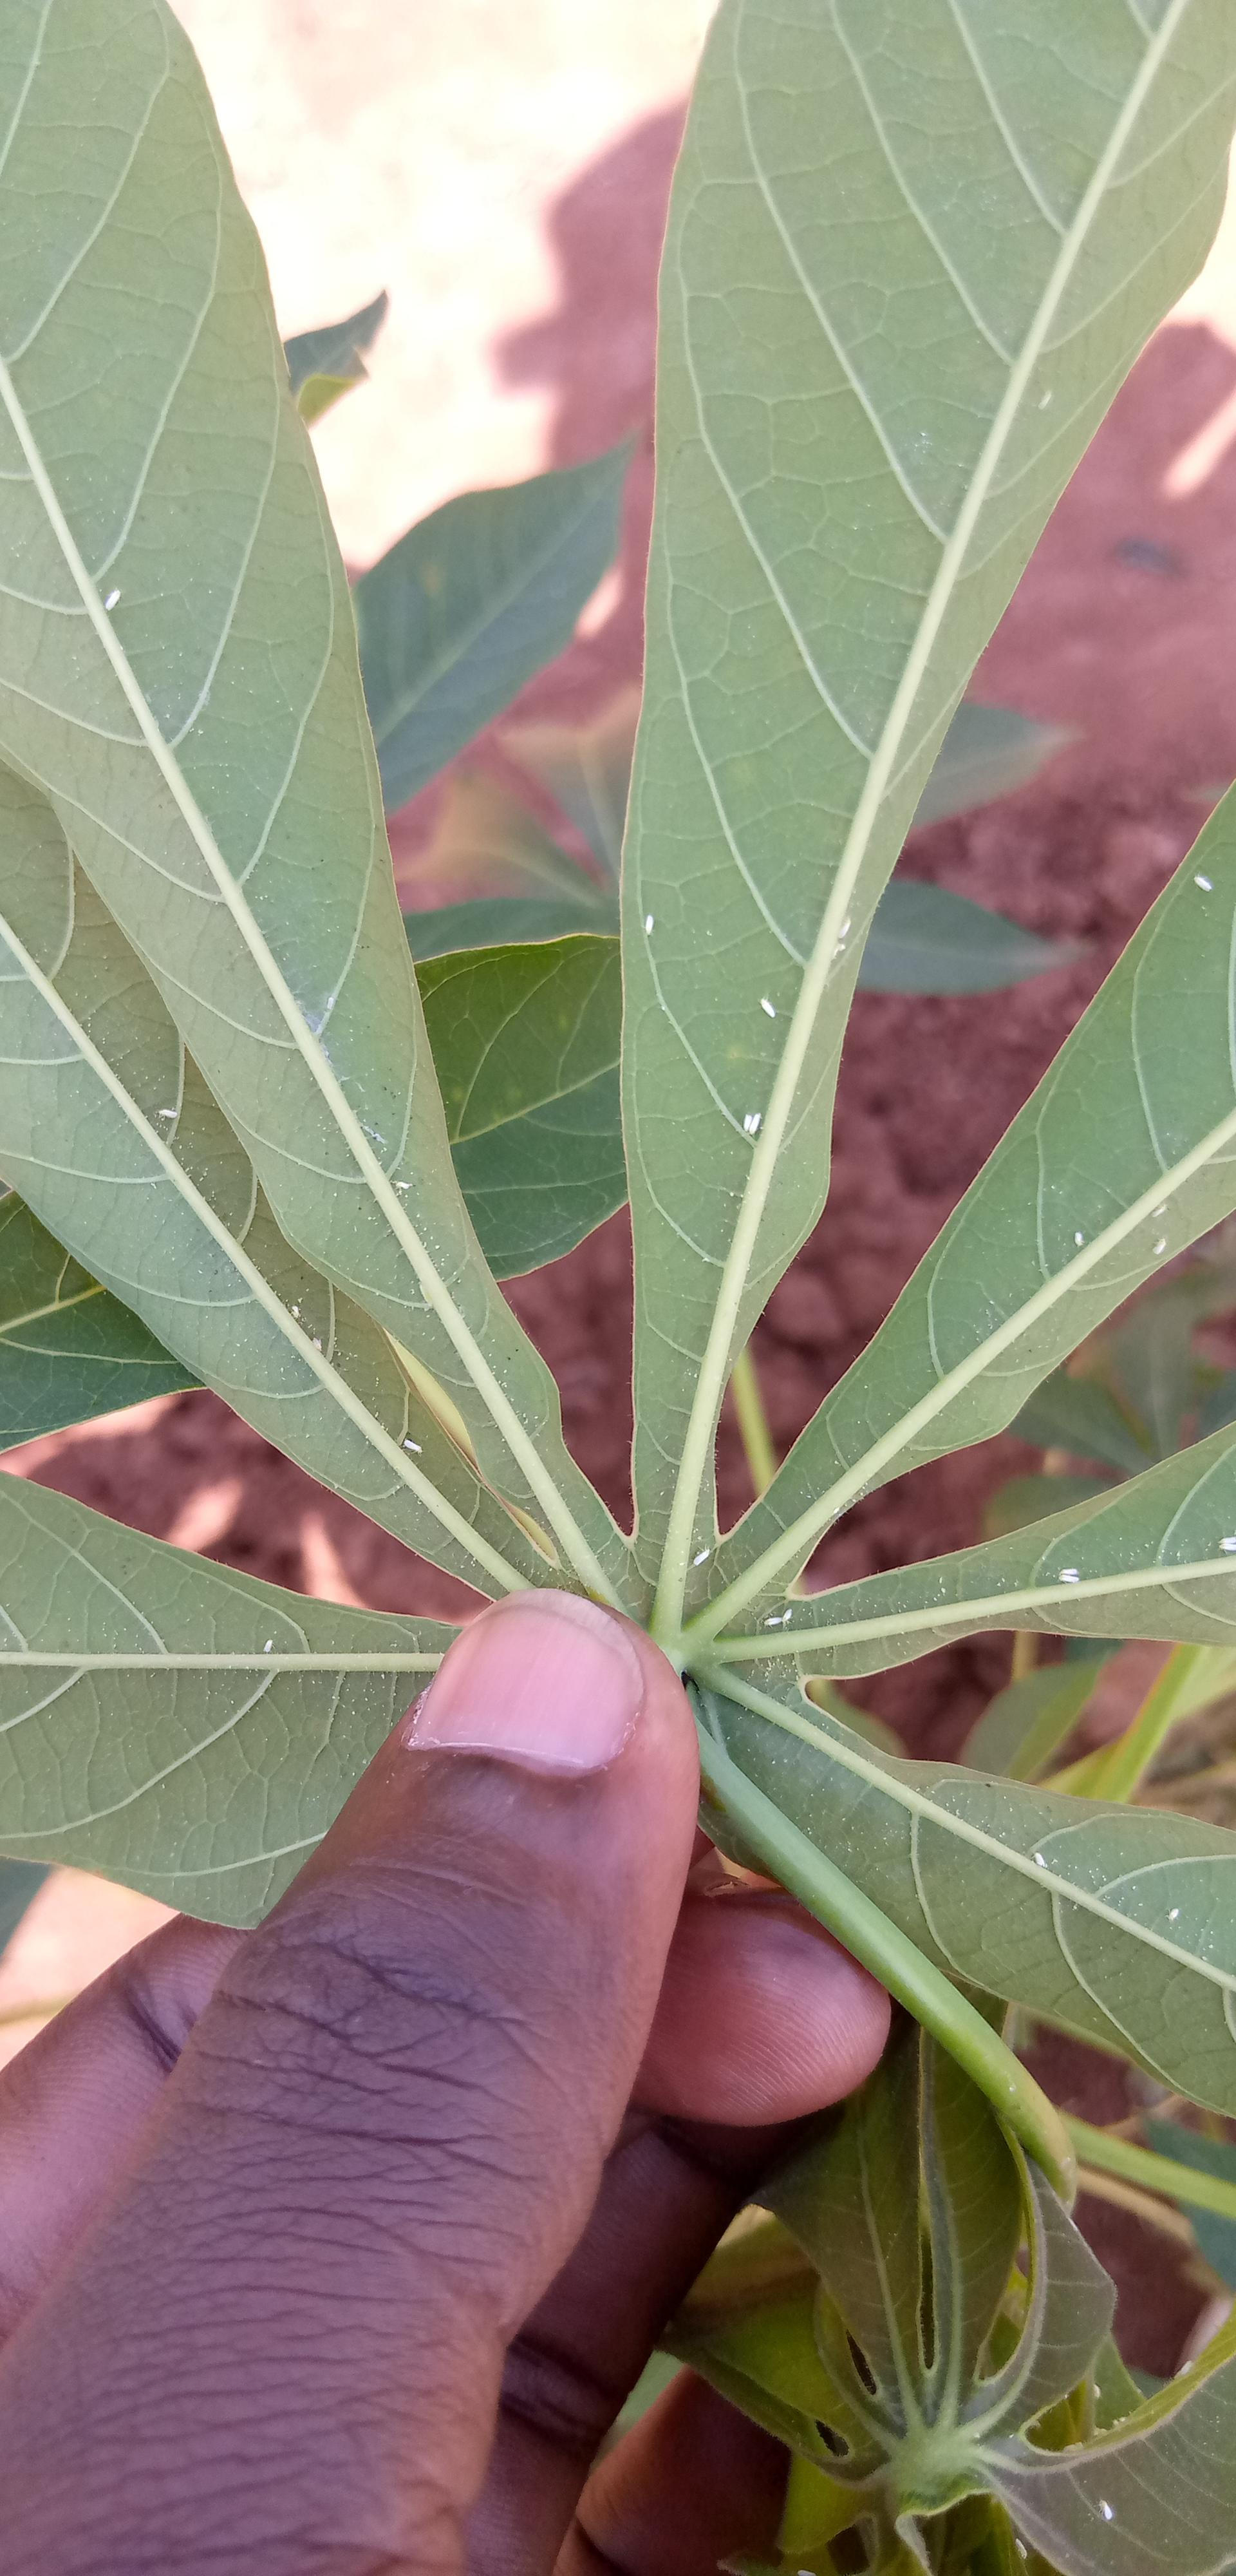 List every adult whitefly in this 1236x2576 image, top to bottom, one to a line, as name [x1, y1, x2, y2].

whitefly [104, 587, 124, 613]
whitefly [1192, 873, 1214, 896]
whitefly [642, 911, 656, 937]
whitefly [839, 916, 852, 941]
whitefly [758, 996, 777, 1019]
whitefly [156, 1107, 178, 1122]
whitefly [741, 1111, 751, 1135]
whitefly [751, 1111, 762, 1137]
whitefly [392, 1179, 412, 1195]
whitefly [1072, 1228, 1085, 1251]
whitefly [1152, 1236, 1168, 1256]
whitefly [290, 1303, 304, 1322]
whitefly [309, 1336, 328, 1354]
whitefly [400, 1437, 427, 1457]
whitefly [1216, 1535, 1235, 1555]
whitefly [691, 1546, 716, 1569]
whitefly [1056, 1566, 1078, 1576]
whitefly [1056, 1574, 1080, 1584]
whitefly [781, 1607, 795, 1624]
whitefly [760, 1614, 780, 1628]
whitefly [262, 1637, 276, 1656]
whitefly [1031, 1848, 1049, 1870]
whitefly [1165, 1905, 1182, 1922]
whitefly [1096, 2497, 1117, 2524]
whitefly [1012, 2535, 1035, 2561]